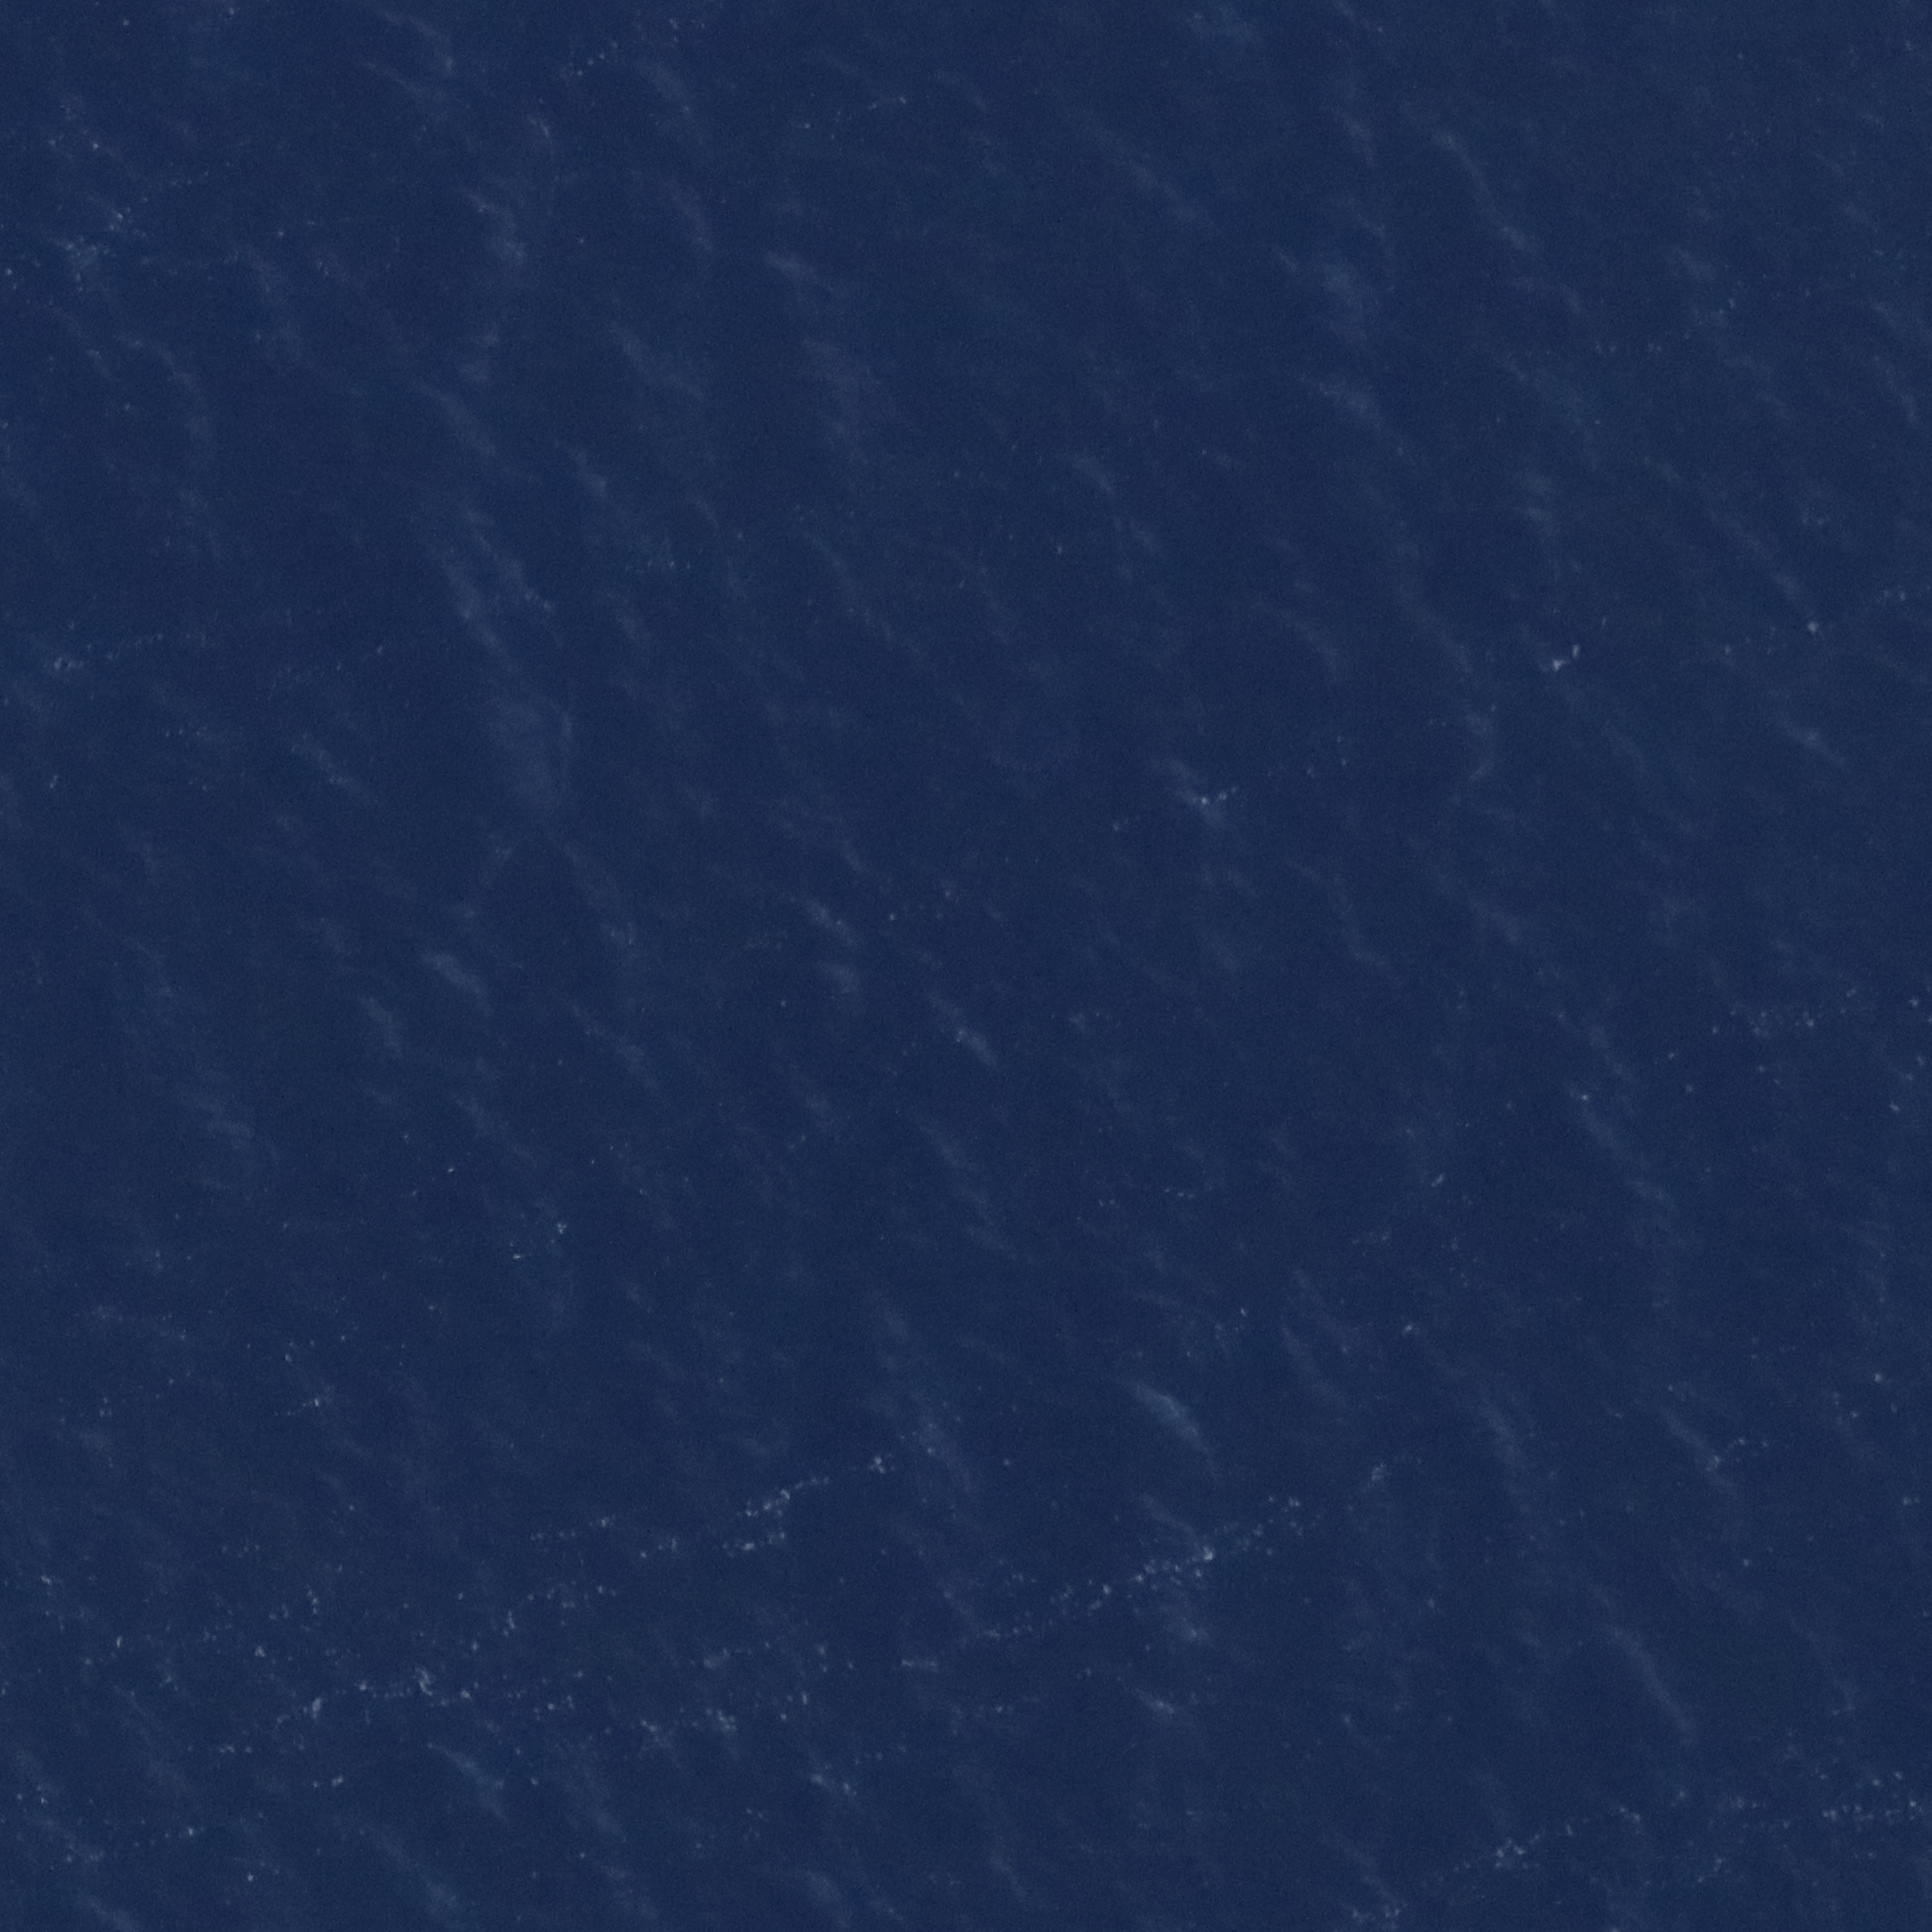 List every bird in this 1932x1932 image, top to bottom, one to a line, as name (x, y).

None